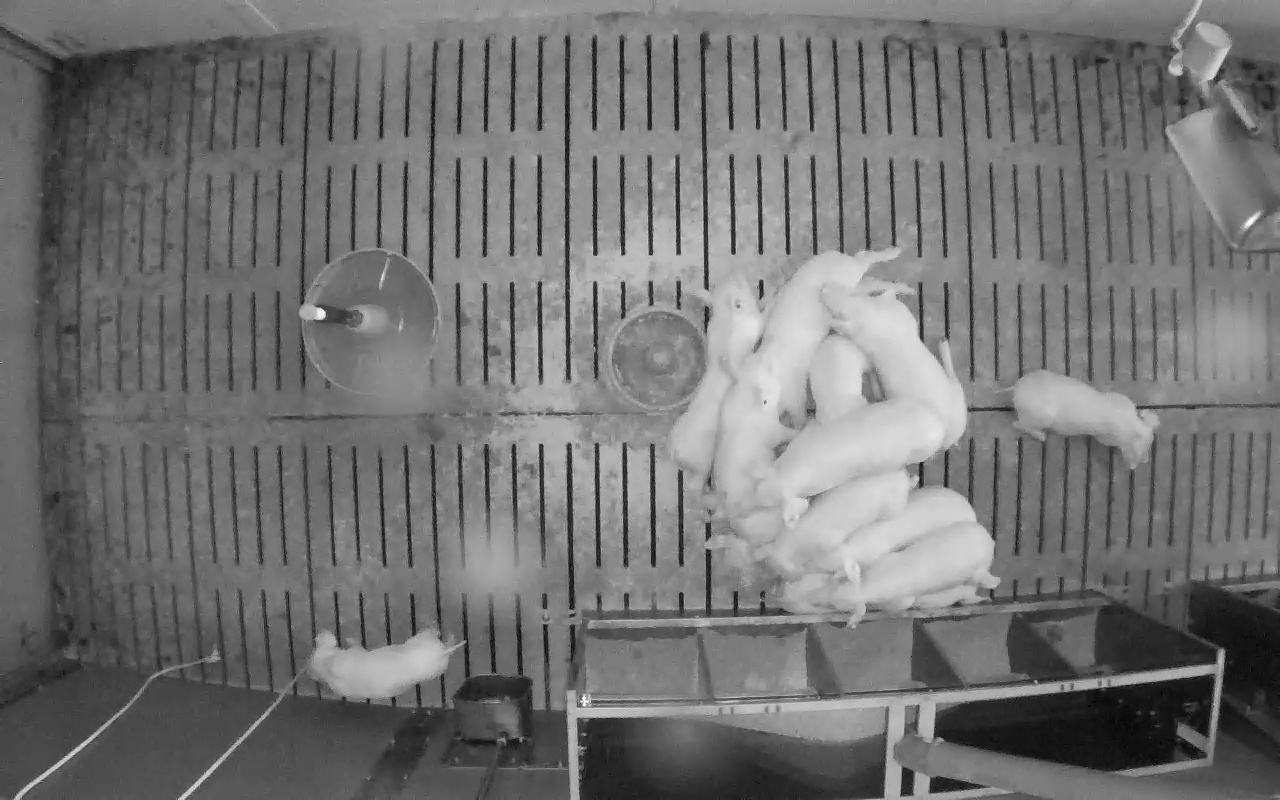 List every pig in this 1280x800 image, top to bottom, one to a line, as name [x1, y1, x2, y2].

pig [757, 245, 917, 431]
pig [665, 261, 775, 507]
pig [819, 281, 967, 451]
pig [809, 334, 883, 425]
pig [712, 337, 799, 545]
pig [994, 365, 1158, 473]
pig [727, 396, 945, 531]
pig [704, 417, 822, 587]
pig [753, 467, 920, 582]
pig [801, 485, 978, 585]
pig [806, 519, 995, 632]
pig [764, 571, 1001, 615]
pig [303, 621, 470, 701]